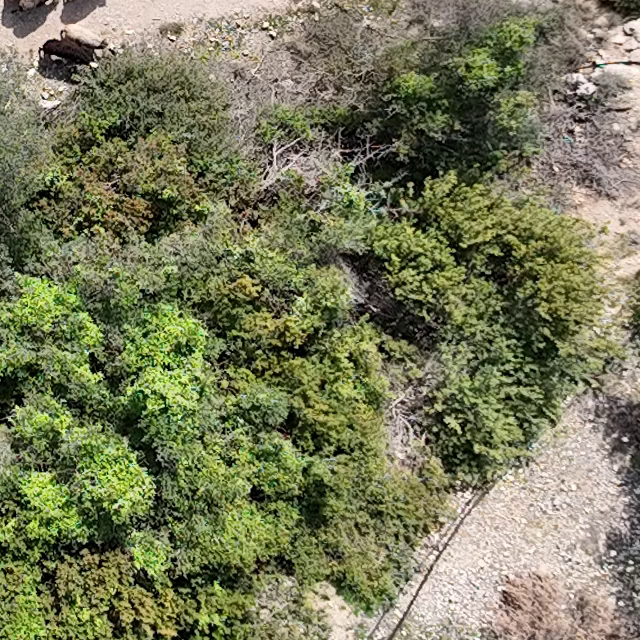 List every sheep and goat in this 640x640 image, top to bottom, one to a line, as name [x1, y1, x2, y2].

sheep [19, 0, 64, 11]
sheep [64, 23, 116, 48]
sheep [42, 40, 99, 69]